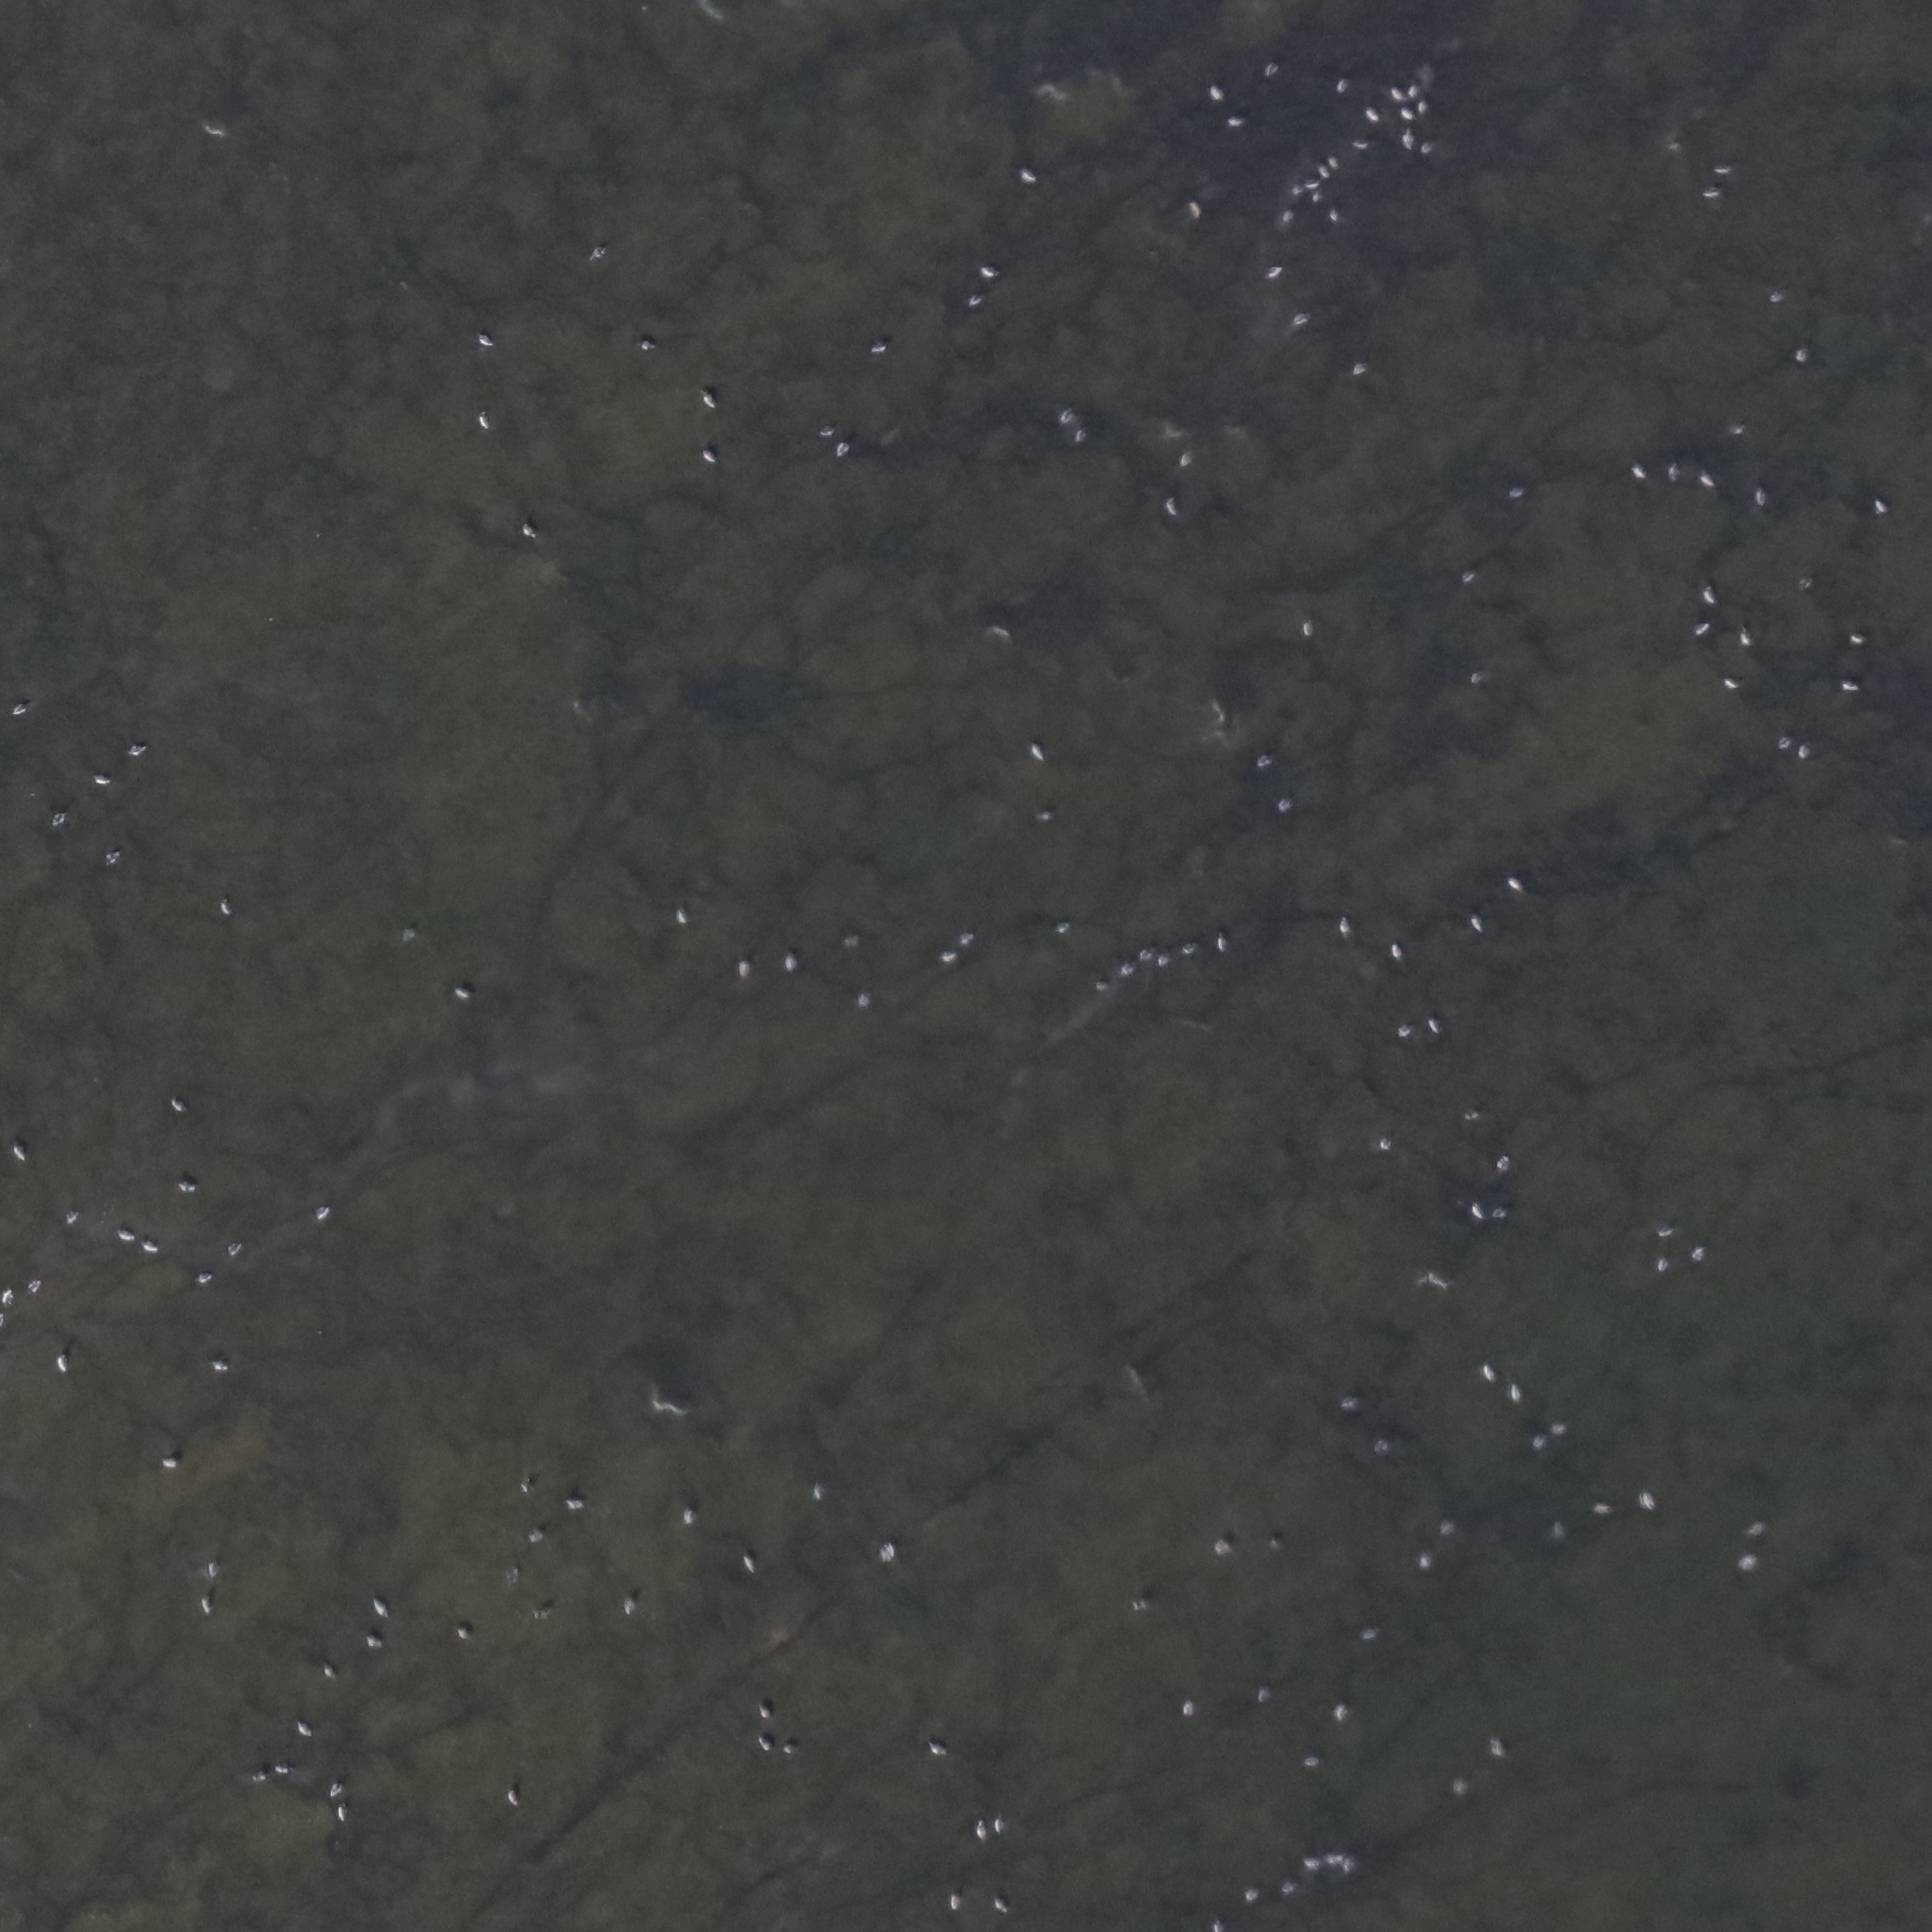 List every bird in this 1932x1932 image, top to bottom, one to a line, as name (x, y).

brant (1271, 69)
brant (1342, 84)
brant (1414, 90)
brant (1391, 91)
brant (1213, 95)
brant (1424, 106)
brant (1373, 118)
brant (1401, 118)
brant (1234, 121)
brant (1406, 133)
brant (1359, 136)
brant (1424, 149)
brant (1343, 159)
brant (1334, 167)
brant (1720, 170)
brant (1323, 172)
brant (1028, 177)
brant (1310, 182)
brant (1290, 190)
brant (1708, 191)
brant (1316, 201)
brant (1191, 204)
brant (1284, 216)
brant (1330, 221)
brant (599, 250)
brant (1274, 264)
brant (992, 274)
brant (1774, 299)
brant (972, 300)
brant (1303, 311)
brant (485, 340)
brant (644, 342)
brant (880, 351)
brant (1806, 357)
brant (1361, 371)
brant (706, 399)
brant (1061, 412)
brant (484, 422)
brant (823, 431)
brant (1737, 433)
brant (1093, 437)
brant (843, 448)
brant (706, 455)
brant (1186, 456)
brant (1641, 471)
brant (1677, 475)
brant (1707, 479)
brant (1529, 491)
brant (1764, 491)
brant (1179, 506)
brant (1884, 509)
brant (529, 528)
brant (1473, 567)
brant (1801, 580)
brant (1713, 600)
brant (1314, 626)
brant (1707, 633)
brant (1756, 635)
brant (1858, 636)
brant (1739, 674)
brant (1477, 676)
brant (1850, 692)
brant (20, 708)
brant (1784, 744)
brant (1040, 750)
brant (140, 751)
brant (1806, 755)
brant (1261, 762)
brant (104, 782)
brant (1284, 800)
brant (1044, 814)
brant (59, 821)
brant (111, 859)
brant (1516, 887)
brant (228, 905)
brant (684, 915)
brant (1481, 920)
brant (1349, 923)
brant (1063, 924)
brant (406, 933)
brant (967, 937)
brant (1223, 946)
brant (1189, 947)
brant (1147, 952)
brant (791, 954)
brant (943, 956)
brant (1398, 956)
brant (1159, 965)
brant (1129, 967)
brant (745, 971)
brant (1102, 986)
brant (465, 990)
brant (865, 1002)
brant (1434, 1027)
brant (1405, 1032)
brant (181, 1104)
brant (1475, 1112)
brant (1387, 1142)
brant (17, 1149)
brant (1507, 1167)
brant (191, 1182)
brant (1479, 1207)
brant (1507, 1209)
brant (324, 1212)
brant (70, 1218)
brant (1667, 1232)
brant (123, 1234)
brant (237, 1241)
brant (150, 1246)
brant (1701, 1254)
brant (1664, 1265)
brant (201, 1286)
brant (26, 1289)
brant (4, 1303)
brant (64, 1365)
brant (224, 1365)
brant (1490, 1370)
brant (1516, 1398)
brant (1353, 1400)
brant (1557, 1434)
brant (1386, 1441)
brant (1536, 1445)
brant (172, 1463)
brant (524, 1483)
brant (816, 1492)
brant (1654, 1498)
brant (575, 1503)
brant (691, 1512)
brant (1606, 1514)
brant (1563, 1526)
brant (1757, 1530)
brant (1445, 1531)
brant (533, 1541)
brant (1271, 1541)
brant (1227, 1548)
brant (890, 1556)
brant (1431, 1561)
brant (755, 1565)
brant (1744, 1565)
brant (214, 1569)
brant (510, 1577)
brant (208, 1605)
brant (630, 1605)
brant (1145, 1605)
brant (547, 1607)
brant (384, 1609)
brant (473, 1631)
brant (1373, 1634)
brant (378, 1641)
brant (335, 1673)
brant (1266, 1696)
brant (764, 1705)
brant (1191, 1713)
brant (1343, 1714)
brant (306, 1732)
brant (764, 1739)
brant (936, 1747)
brant (1498, 1747)
brant (794, 1749)
brant (1319, 1758)
brant (289, 1767)
brant (268, 1780)
brant (337, 1786)
brant (1465, 1788)
brant (513, 1795)
brant (342, 1815)
brant (993, 1826)
brant (975, 1834)
brant (1333, 1852)
brant (1307, 1864)
brant (1349, 1865)
brant (1290, 1886)
brant (1249, 1895)
brant (954, 1902)
brant (1001, 1906)
brant (1219, 1924)